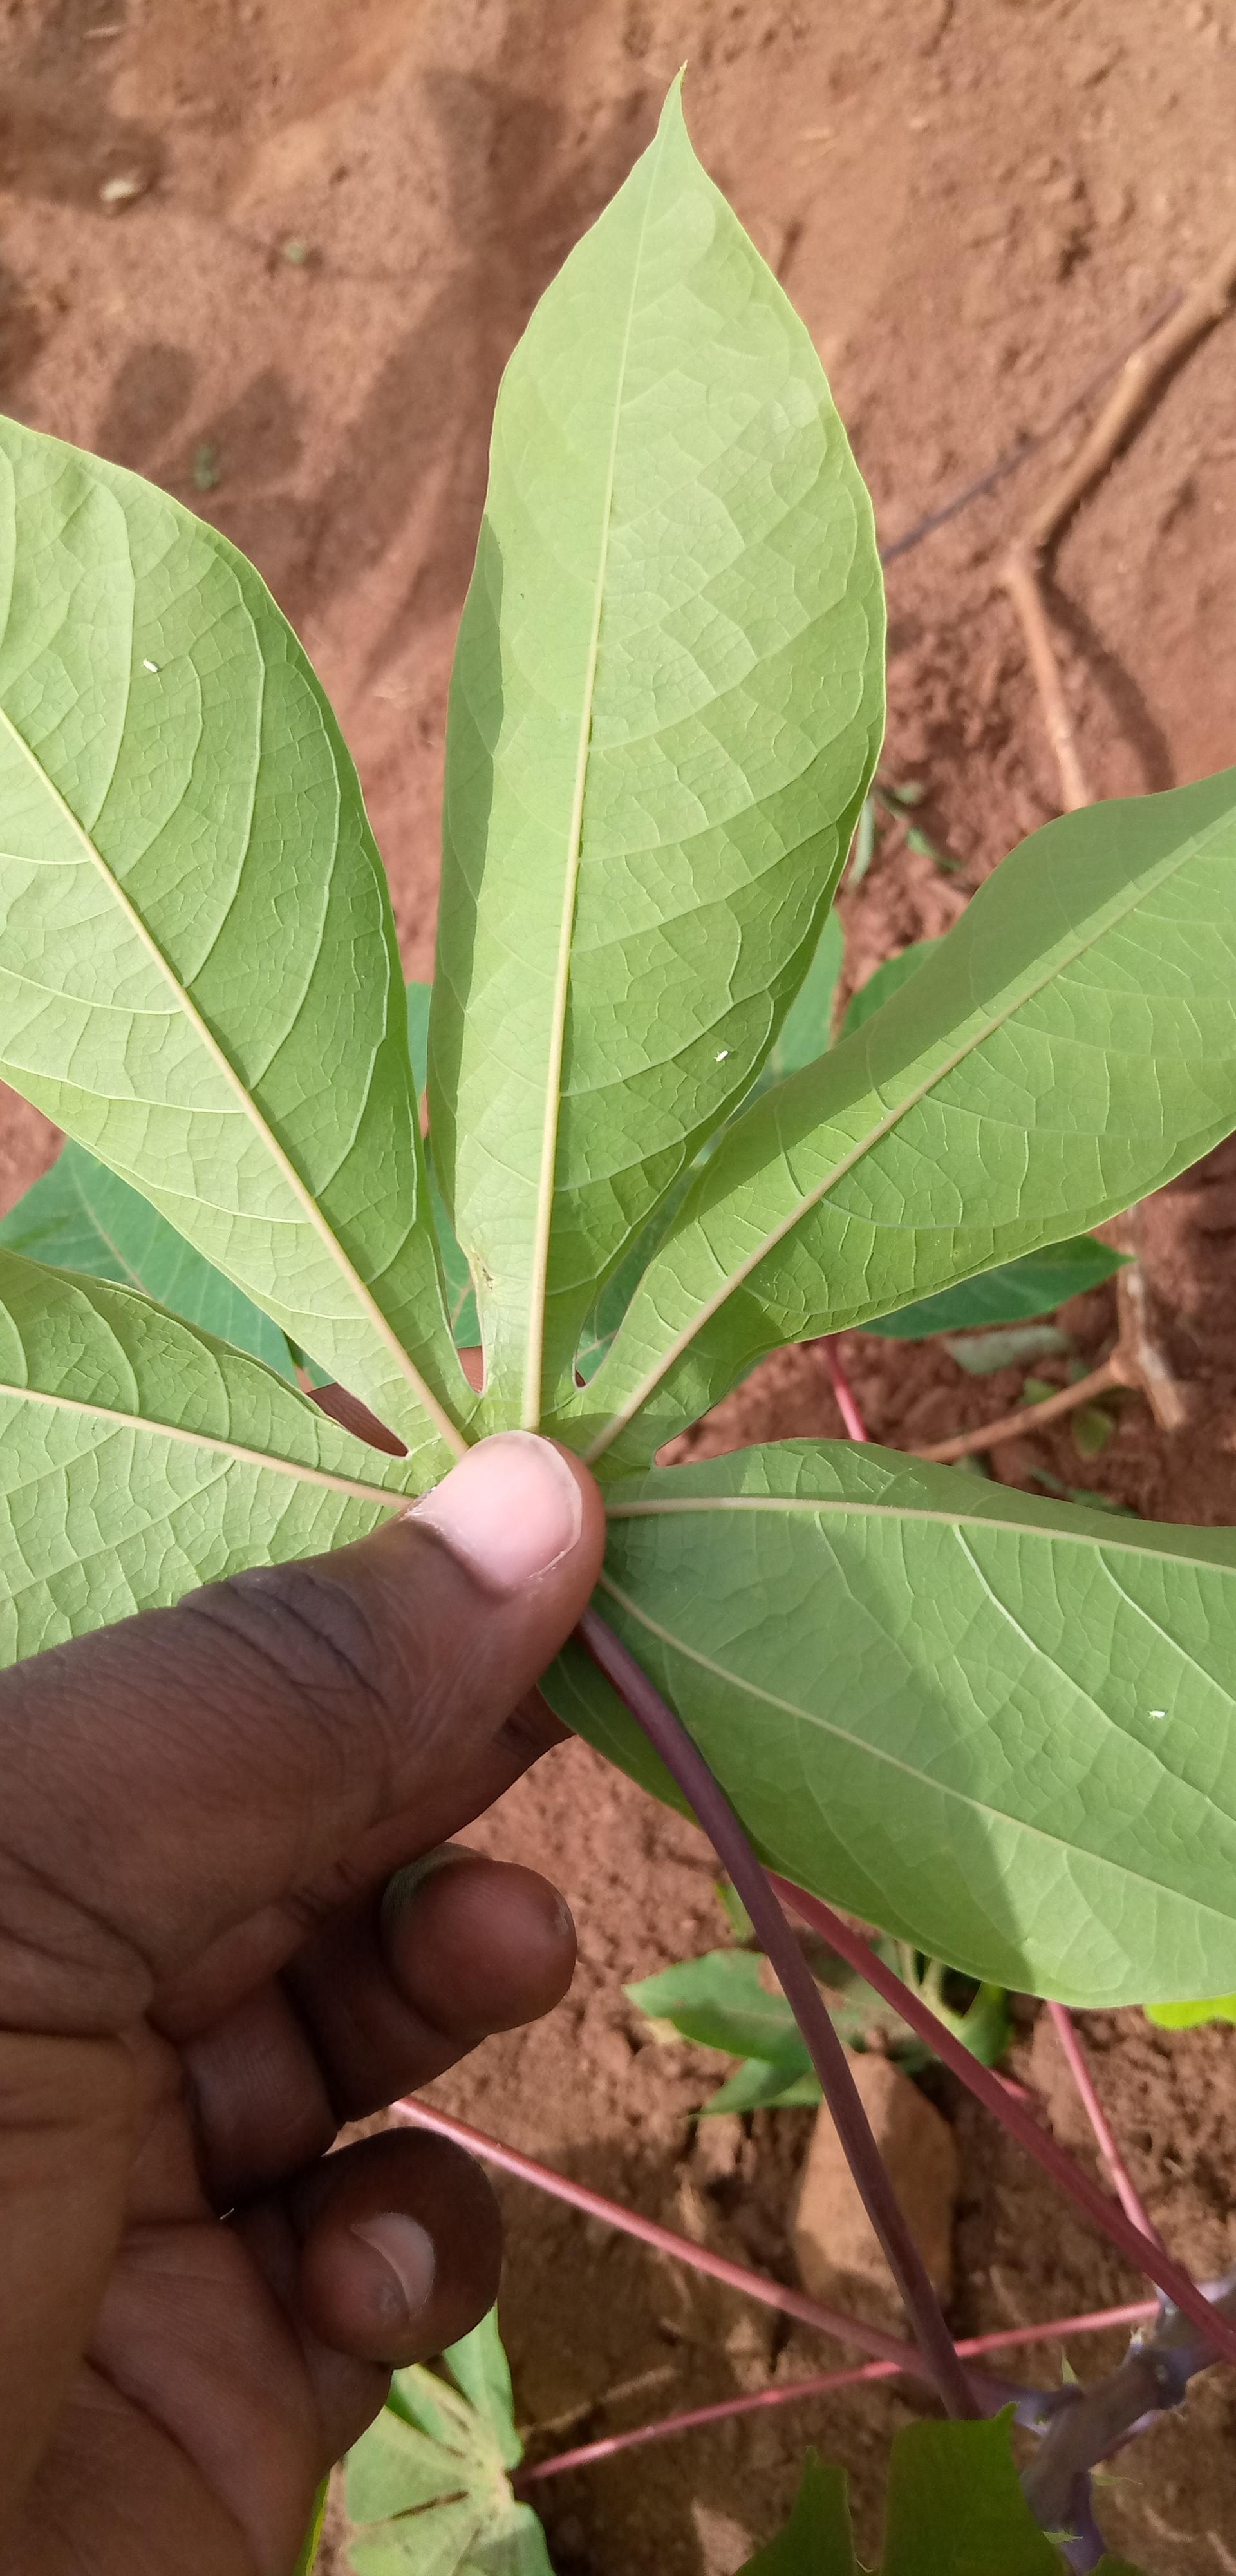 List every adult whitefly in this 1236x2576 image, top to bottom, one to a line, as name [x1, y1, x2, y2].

whitefly [126, 637, 164, 685]
whitefly [700, 1035, 745, 1083]
whitefly [1141, 1687, 1179, 1739]